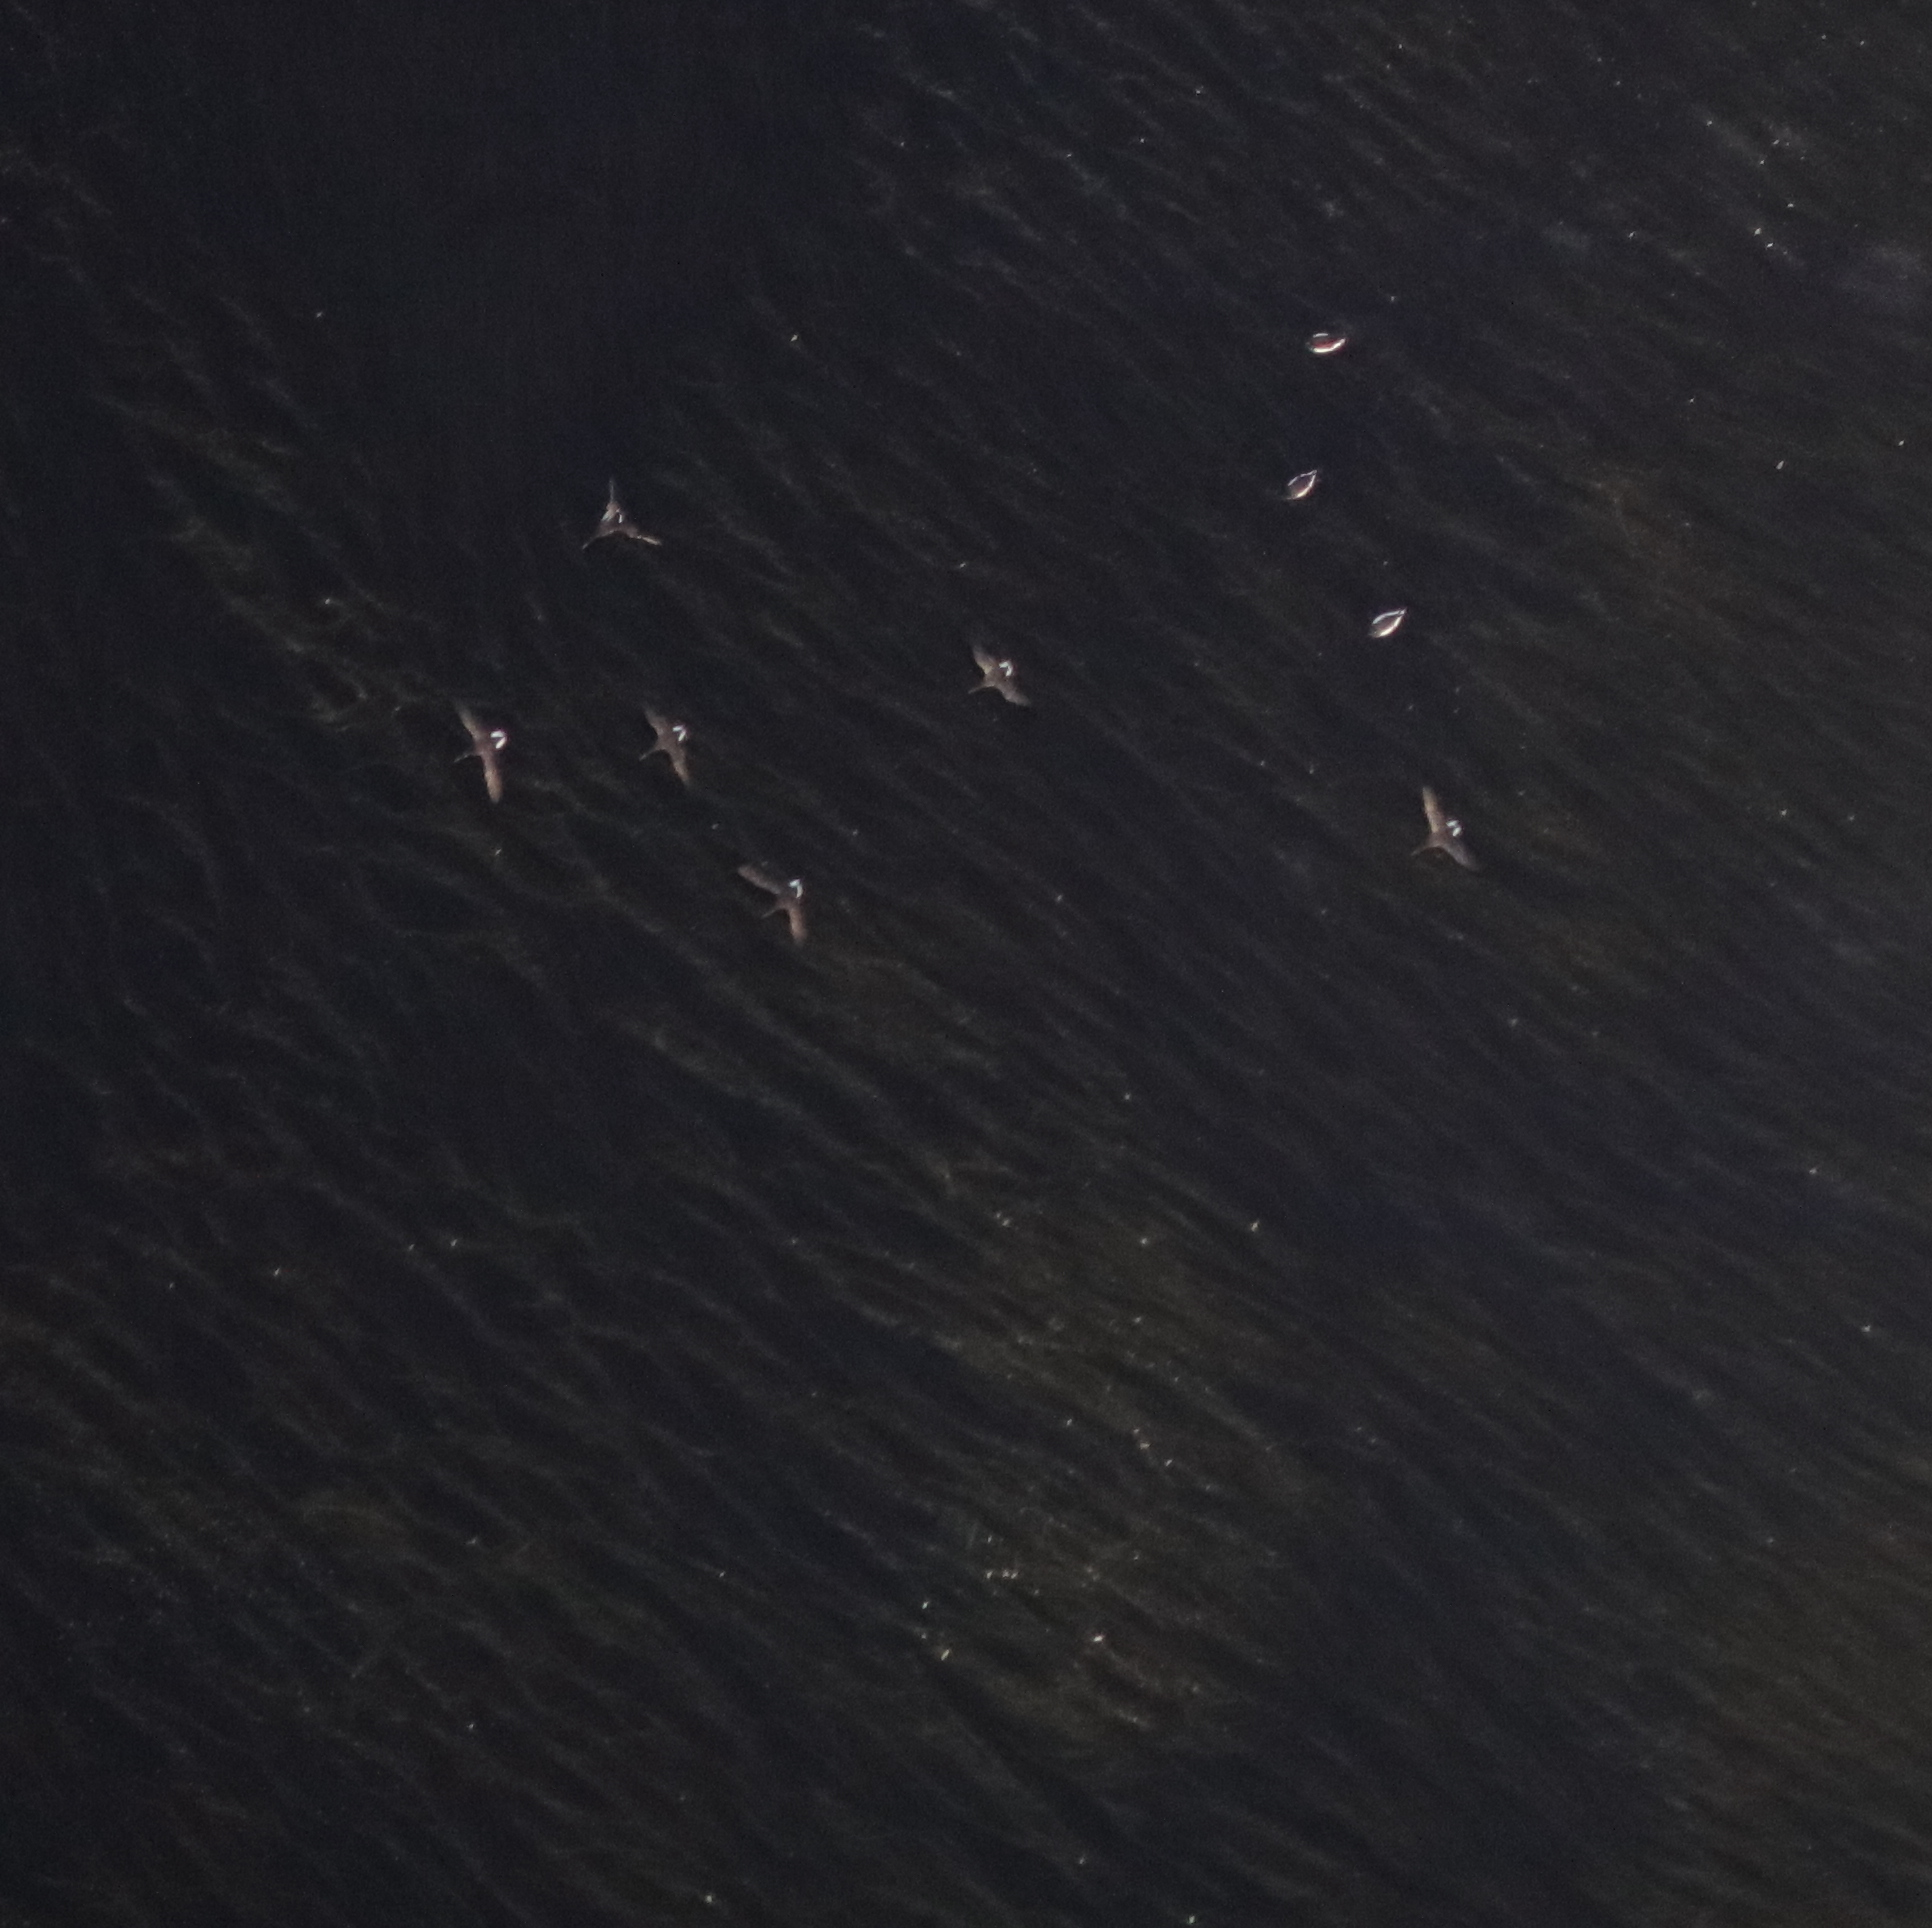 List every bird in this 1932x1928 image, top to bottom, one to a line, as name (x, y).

brant (1326, 342)
brant (1300, 486)
emperor goose (604, 517)
brant (1386, 626)
emperor goose (1001, 675)
emperor goose (674, 738)
emperor goose (481, 739)
emperor goose (1436, 838)
emperor goose (781, 901)